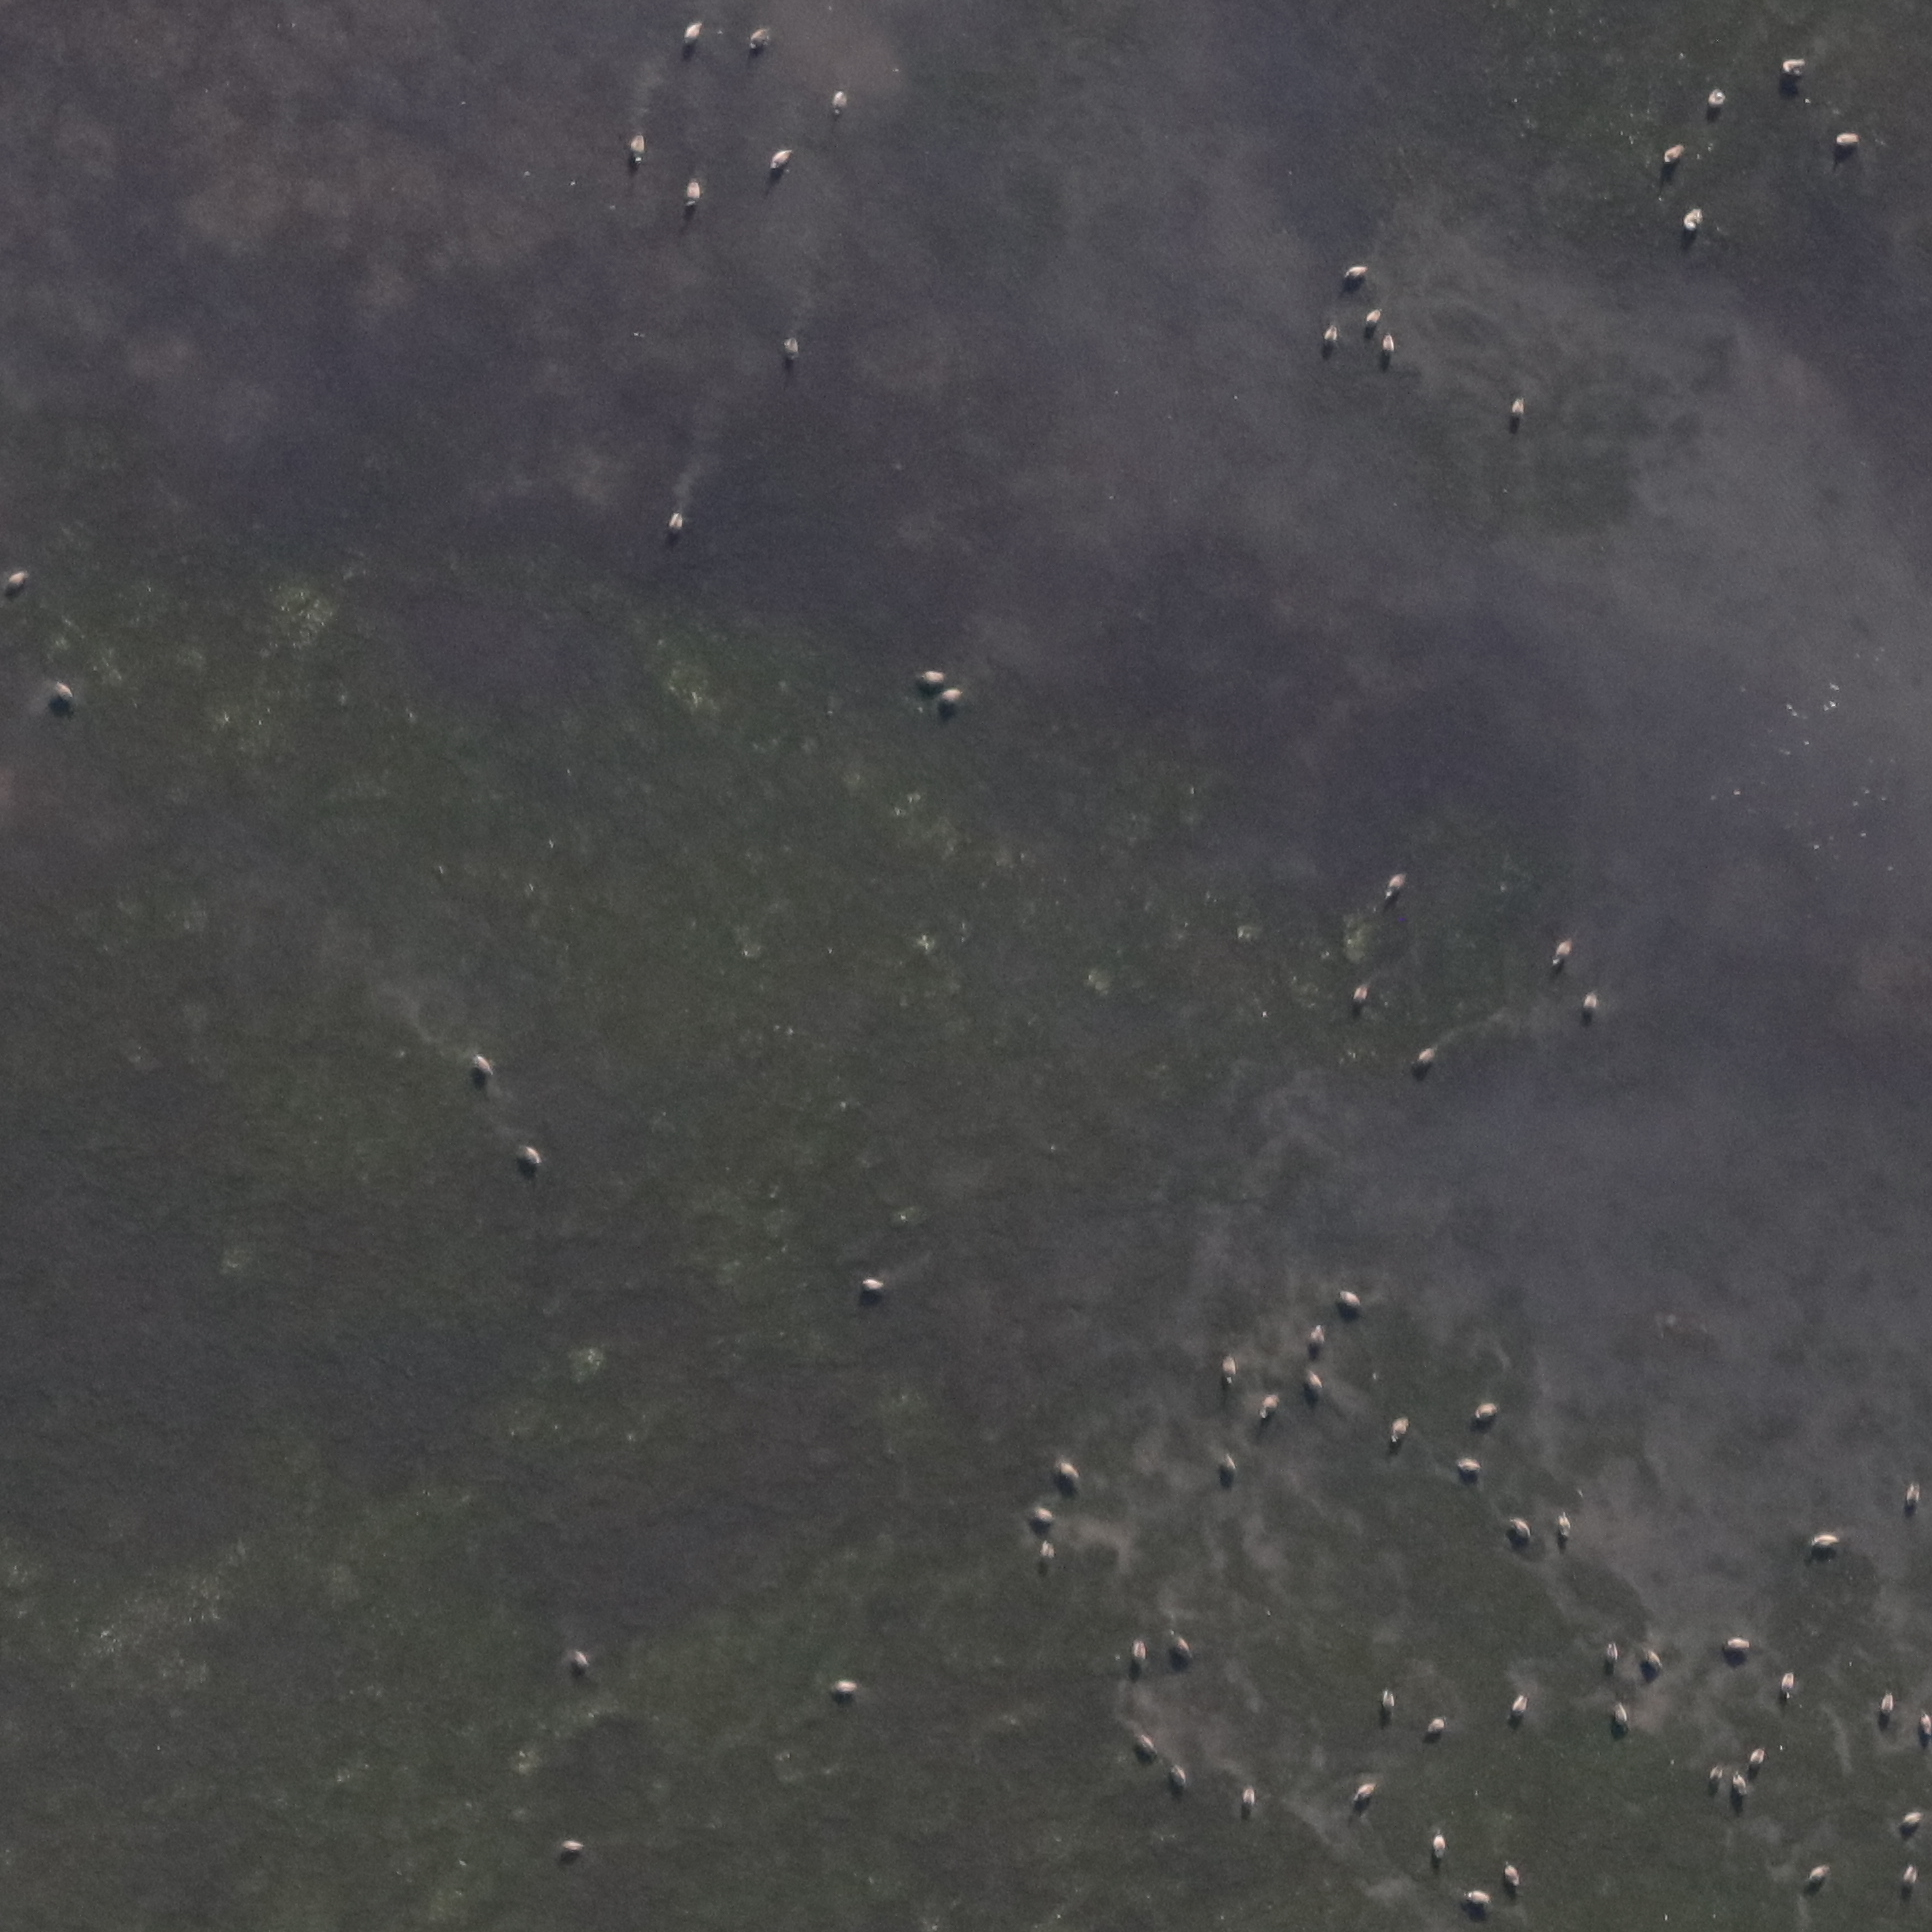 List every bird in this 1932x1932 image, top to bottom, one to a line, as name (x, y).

Canada goose (694, 31)
Canada goose (762, 39)
Canada goose (1794, 64)
Canada goose (1717, 98)
Canada goose (839, 102)
Canada goose (1848, 140)
Canada goose (640, 148)
Canada goose (1674, 153)
Canada goose (781, 159)
Canada goose (694, 192)
Canada goose (1692, 219)
Canada goose (1356, 272)
Canada goose (1374, 318)
Canada goose (1330, 335)
Canada goose (1389, 344)
Canada goose (790, 349)
Canada goose (1516, 411)
Canada goose (678, 523)
Canada goose (16, 581)
Canada goose (934, 677)
Canada goose (64, 691)
Canada goose (951, 698)
Canada goose (1397, 885)
Canada goose (1564, 950)
Canada goose (1360, 994)
Canada goose (1591, 1003)
Canada goose (1425, 1057)
Canada goose (483, 1065)
Canada goose (530, 1156)
Canada goose (873, 1285)
Canada goose (1350, 1299)
Canada goose (1319, 1336)
Canada goose (1228, 1374)
Canada goose (1314, 1382)
Canada goose (1272, 1409)
Canada goose (1485, 1411)
Canada goose (1400, 1428)
Canada goose (1468, 1465)
Canada goose (1232, 1466)
Canada goose (1069, 1472)
Canada goose (1914, 1495)
Canada goose (1044, 1518)
Canada goose (1565, 1525)
Canada goose (1521, 1529)
Canada goose (1826, 1540)
Canada goose (1049, 1552)
Canada goose (1738, 1645)
Canada goose (1182, 1647)
Canada goose (1614, 1652)
Canada goose (1138, 1653)
Canada goose (580, 1661)
Canada goose (1654, 1661)
Canada goose (1788, 1683)
Canada goose (846, 1688)
Canada goose (1388, 1702)
Canada goose (1886, 1705)
Canada goose (1519, 1706)
Canada goose (1620, 1716)
Canada goose (1925, 1725)
Canada goose (1437, 1726)
Canada goose (1147, 1745)
Canada goose (1758, 1757)
Canada goose (1179, 1773)
Canada goose (1717, 1775)
Canada goose (1742, 1786)
Canada goose (1365, 1792)
Canada goose (1249, 1798)
Canada goose (1912, 1820)
Canada goose (1437, 1844)
Canada goose (573, 1846)
Canada goose (1817, 1872)
Canada goose (1510, 1876)
Canada goose (1910, 1879)
Canada goose (1477, 1898)